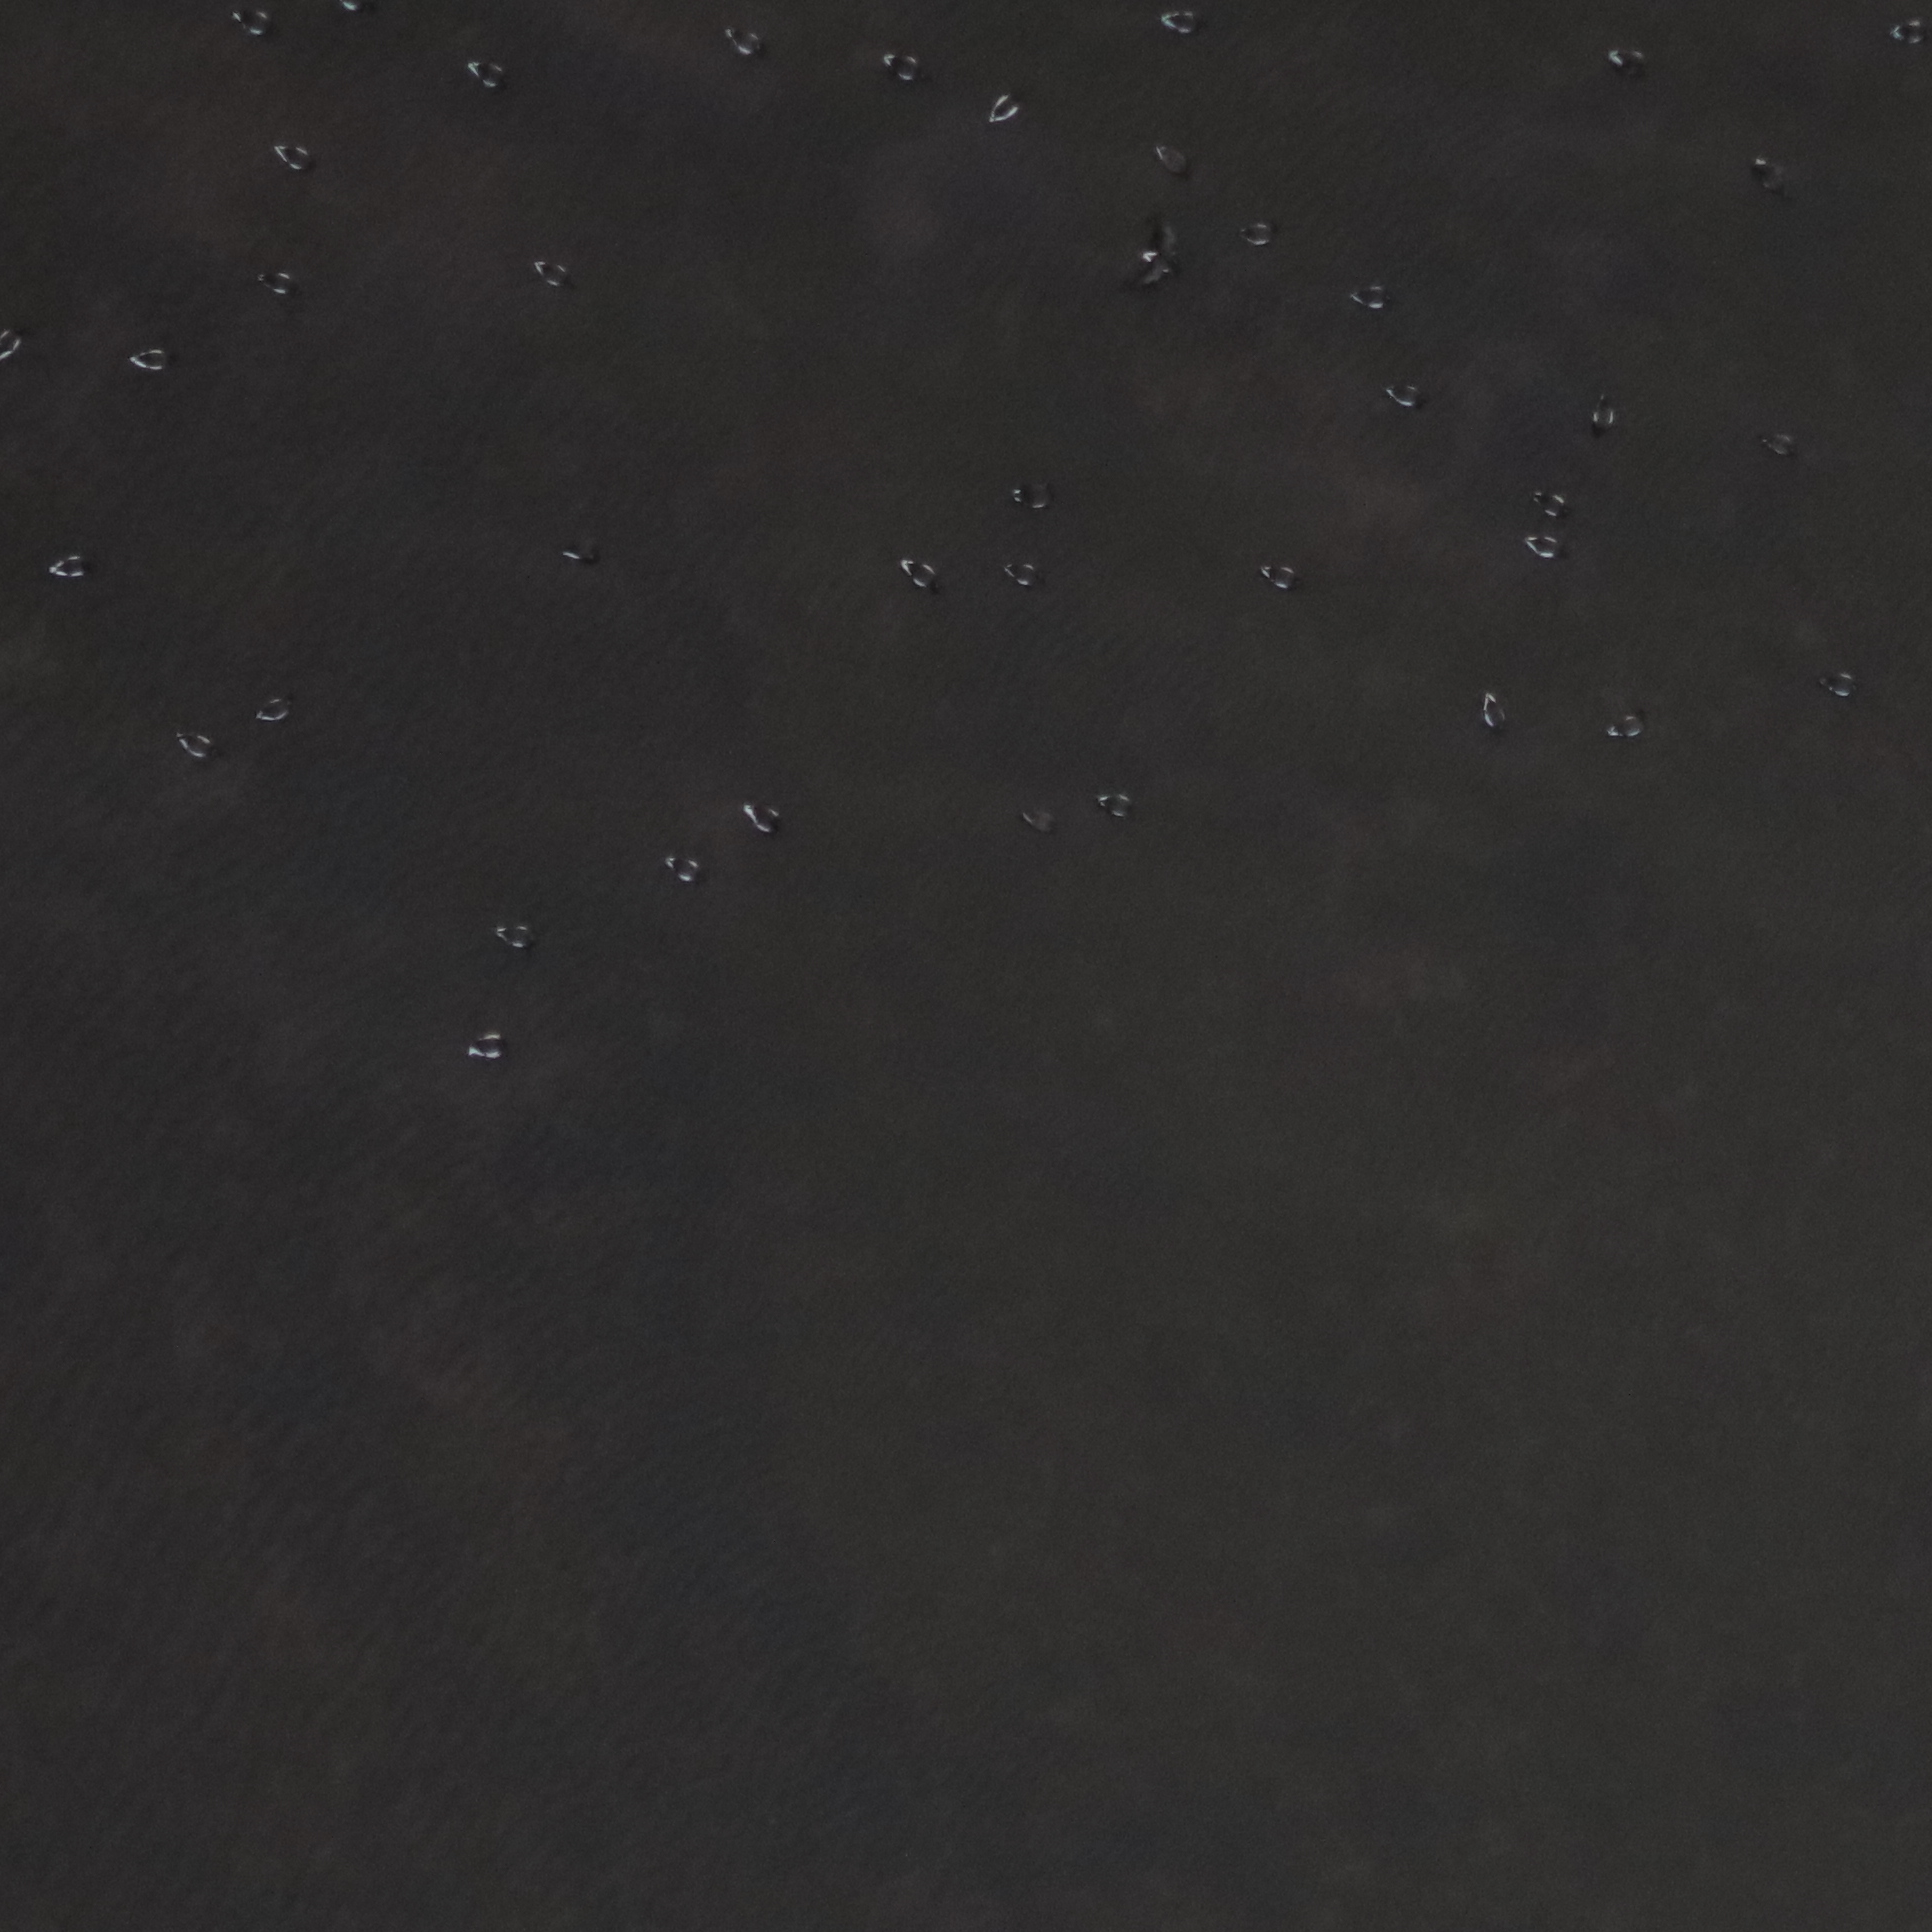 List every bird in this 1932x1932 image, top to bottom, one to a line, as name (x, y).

brant (250, 20)
brant (1178, 22)
brant (1910, 30)
brant (743, 37)
brant (1627, 62)
brant (904, 66)
brant (487, 75)
brant (1004, 109)
brant (296, 159)
brant (1171, 162)
brant (1771, 173)
brant (1258, 232)
brant (1159, 257)
brant (553, 274)
brant (280, 283)
brant (1372, 298)
brant (9, 343)
brant (152, 361)
brant (1403, 396)
brant (1602, 416)
brant (1779, 446)
brant (1035, 495)
brant (1550, 506)
brant (1544, 545)
brant (582, 552)
brant (70, 569)
brant (921, 574)
brant (1021, 574)
brant (1280, 577)
brant (1839, 684)
brant (276, 711)
brant (1492, 712)
brant (1628, 727)
brant (197, 746)
brant (1118, 805)
brant (765, 817)
brant (1037, 820)
brant (685, 869)
brant (517, 938)
brant (490, 1047)